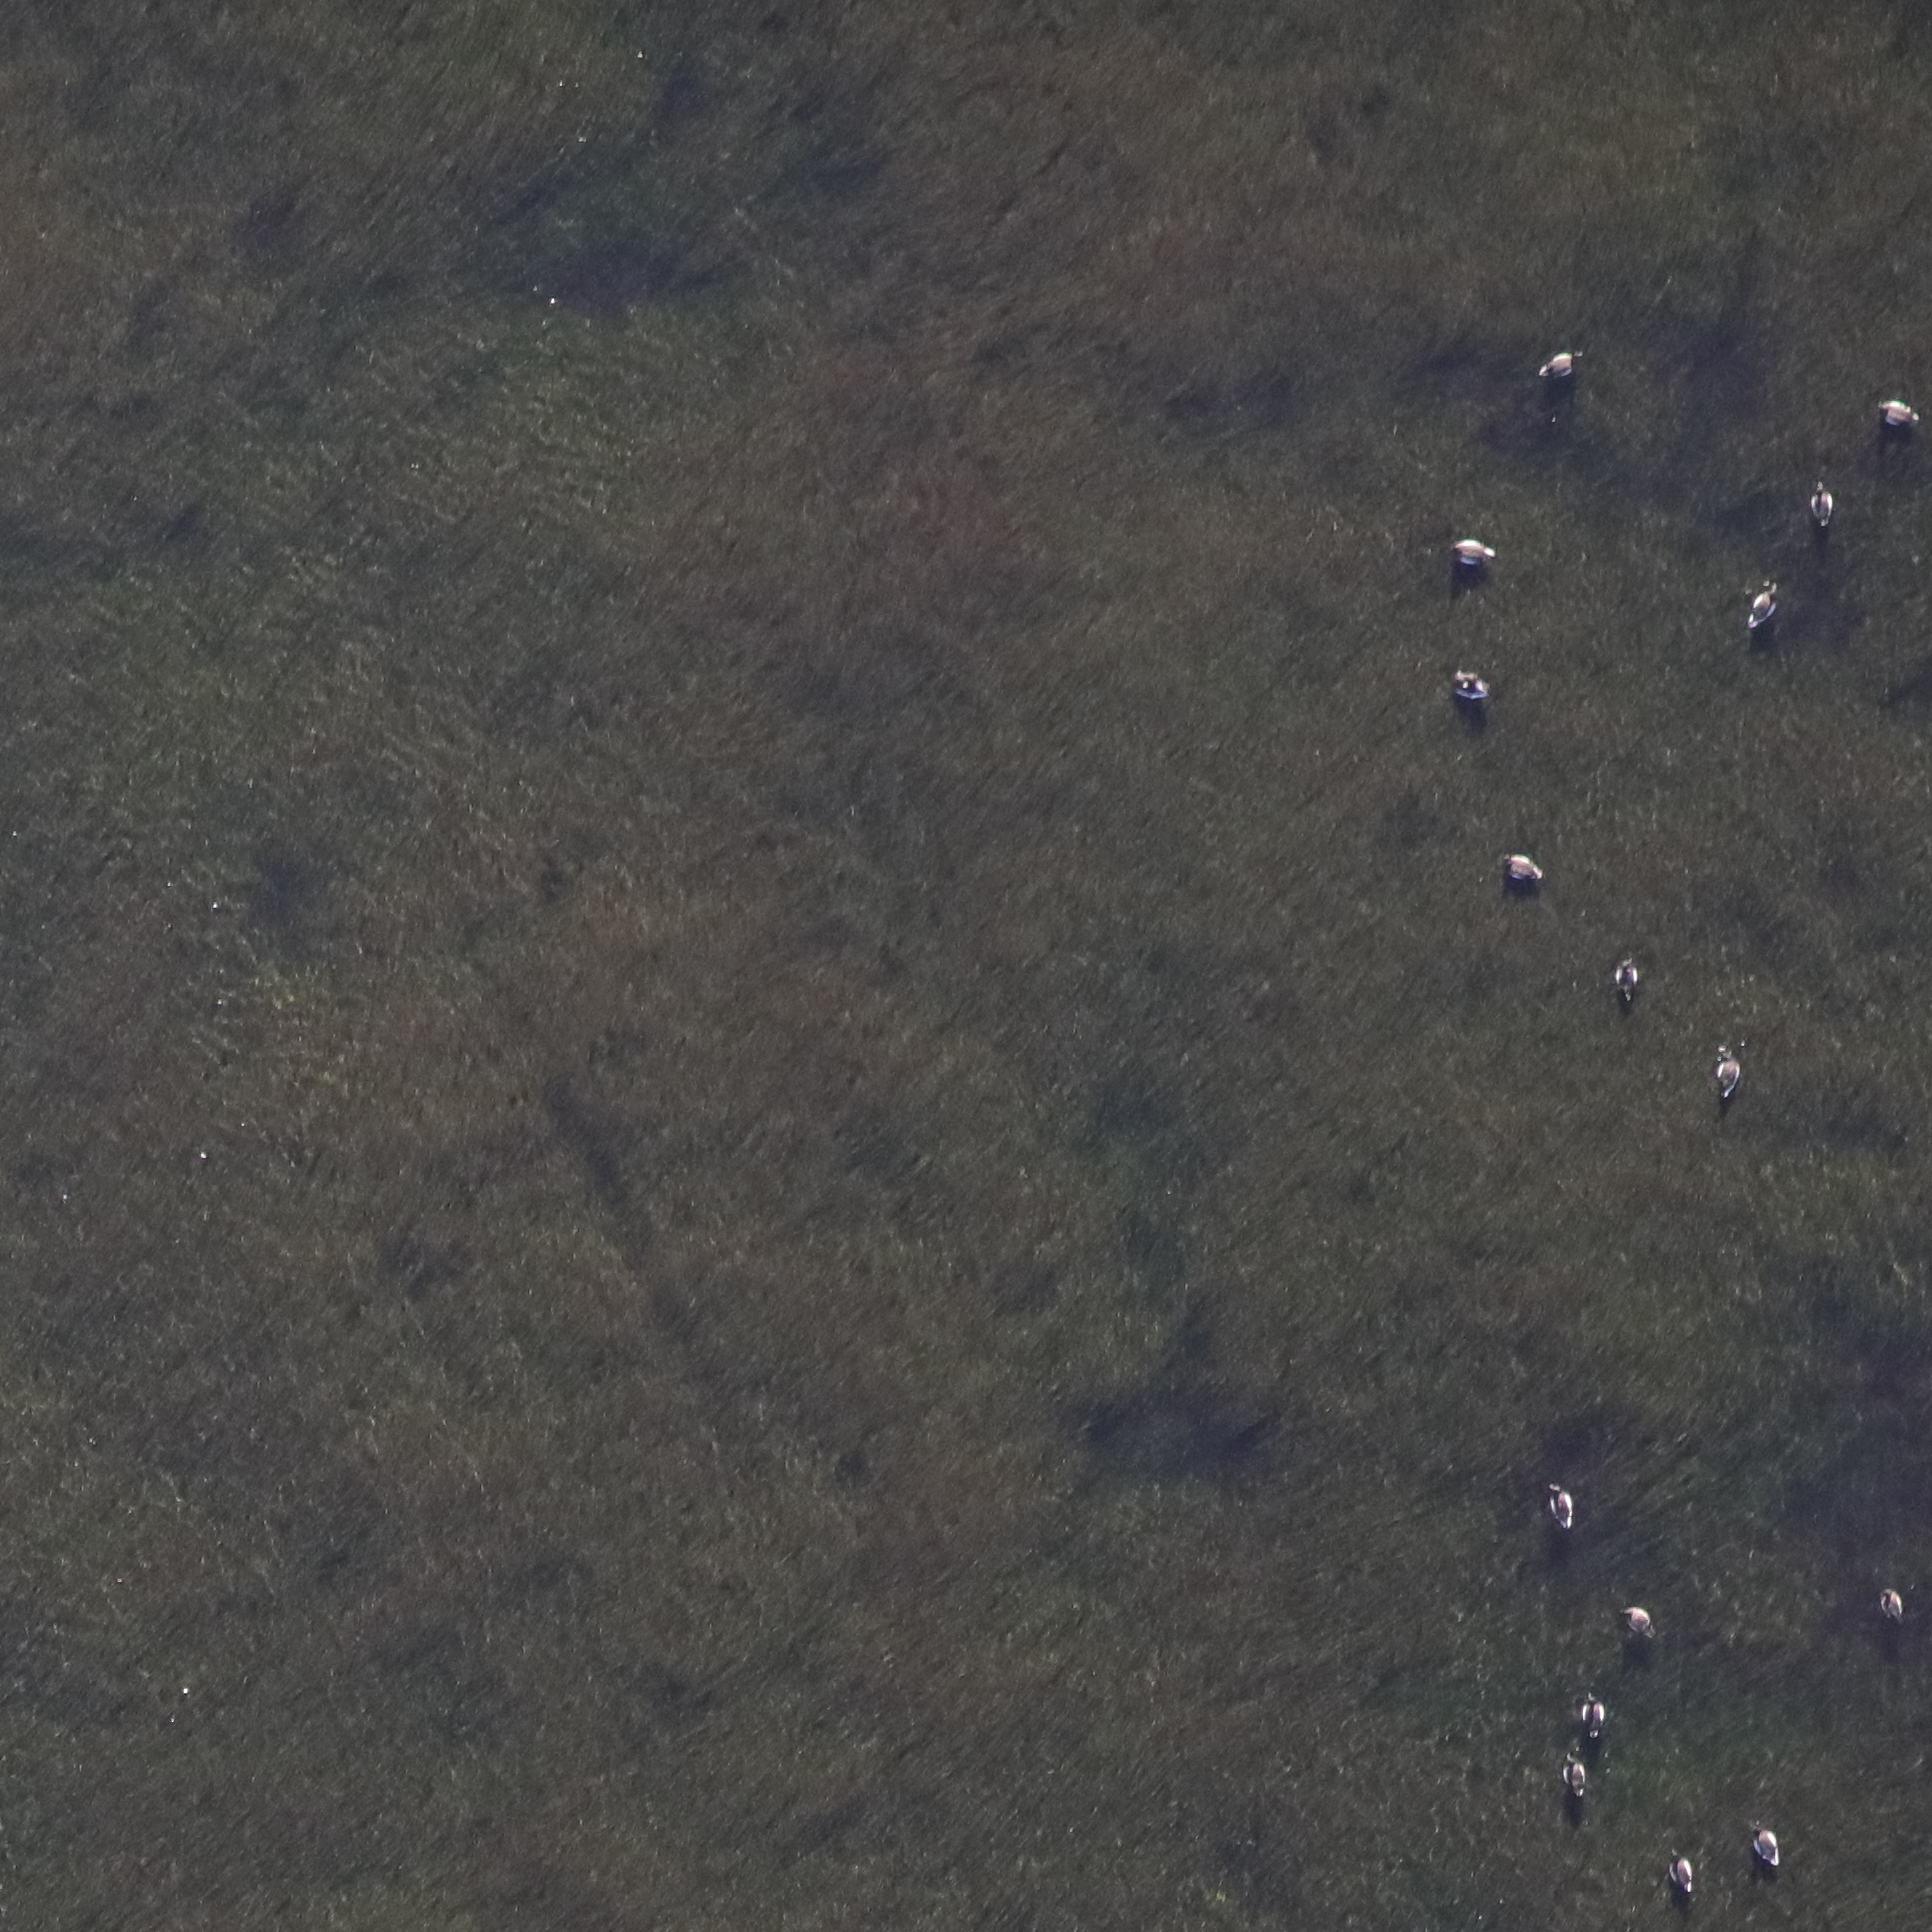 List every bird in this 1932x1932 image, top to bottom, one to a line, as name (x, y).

brant (1561, 366)
brant (1898, 414)
brant (1821, 505)
brant (1472, 552)
brant (1762, 606)
brant (1471, 684)
brant (1522, 868)
brant (1627, 978)
brant (1729, 1074)
brant (1561, 1507)
brant (1890, 1605)
brant (1639, 1621)
brant (1593, 1713)
brant (1576, 1776)
brant (1766, 1845)
brant (1682, 1874)